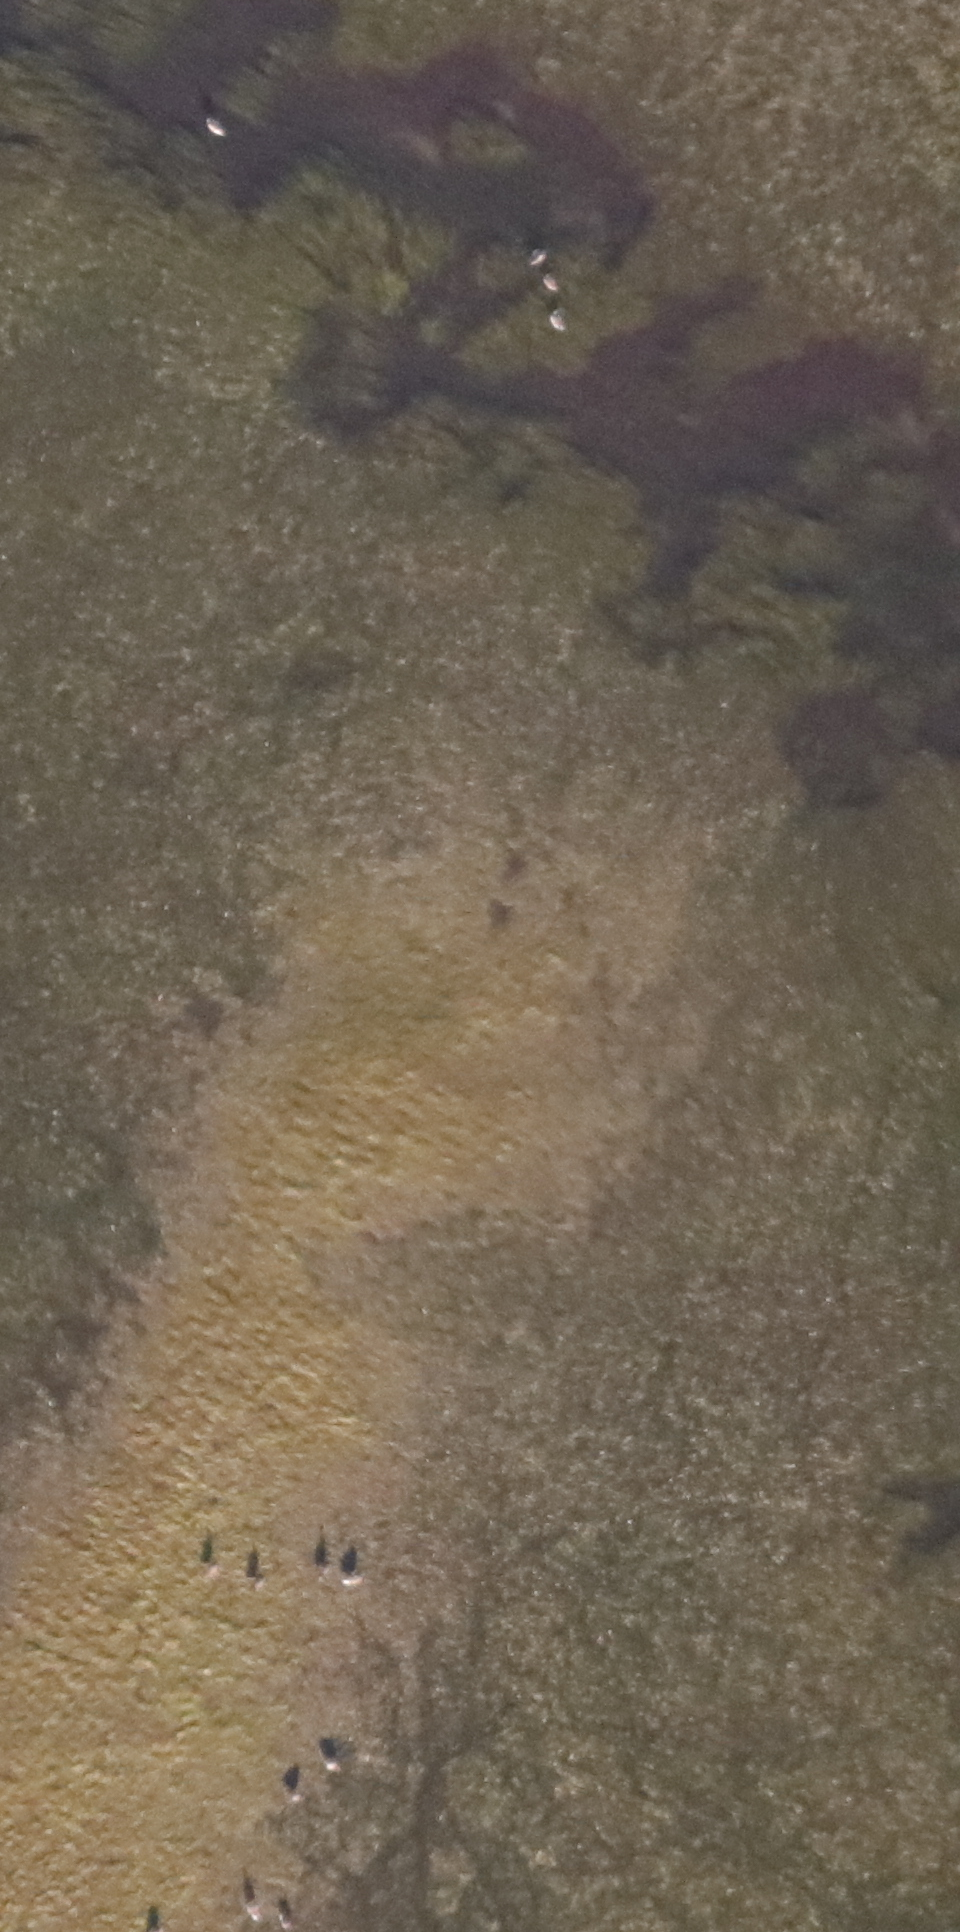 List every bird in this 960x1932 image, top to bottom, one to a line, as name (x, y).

brant (214, 126)
brant (536, 255)
brant (551, 282)
brant (555, 321)
Canada goose (322, 1571)
Canada goose (210, 1572)
Canada goose (345, 1582)
Canada goose (255, 1583)
brant (332, 1763)
brant (293, 1798)
brant (256, 1911)
brant (286, 1924)